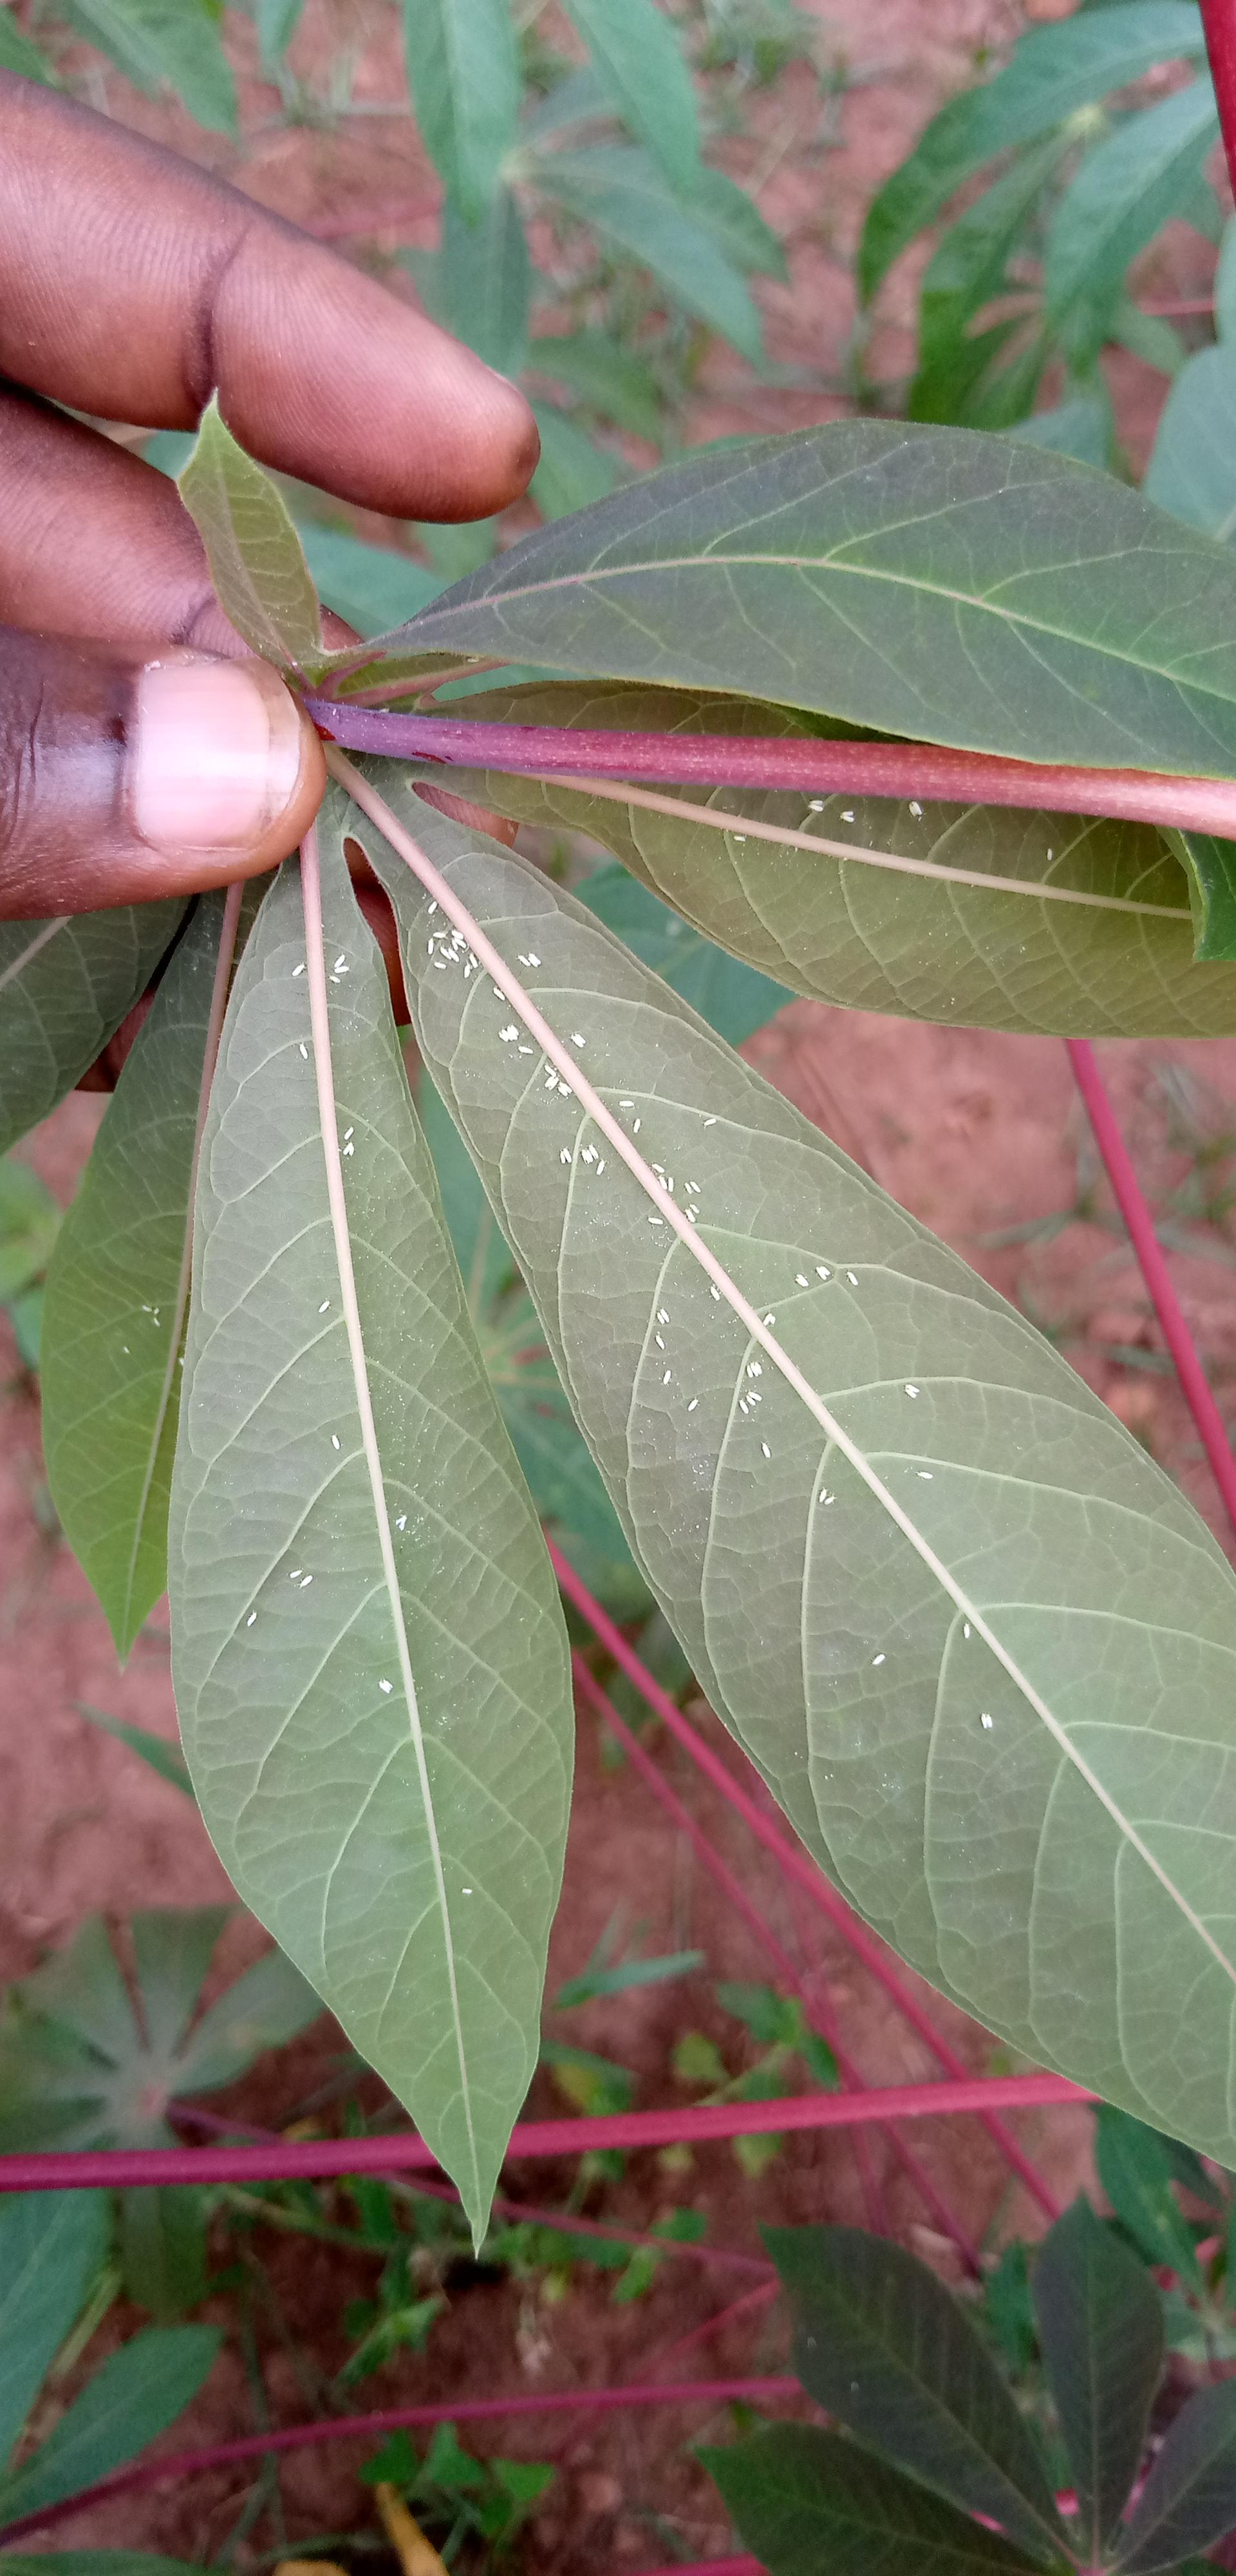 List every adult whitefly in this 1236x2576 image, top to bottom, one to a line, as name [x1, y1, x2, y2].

whitefly [809, 799, 823, 807]
whitefly [912, 800, 923, 816]
whitefly [807, 803, 823, 813]
whitefly [908, 803, 917, 817]
whitefly [840, 811, 854, 817]
whitefly [839, 813, 854, 824]
whitefly [732, 834, 746, 844]
whitefly [1045, 846, 1055, 862]
whitefly [427, 900, 439, 914]
whitefly [450, 929, 464, 940]
whitefly [432, 931, 445, 940]
whitefly [427, 936, 435, 955]
whitefly [454, 937, 467, 949]
whitefly [451, 938, 458, 951]
whitefly [440, 945, 452, 961]
whitefly [449, 949, 461, 963]
whitefly [468, 952, 479, 969]
whitefly [529, 952, 541, 966]
whitefly [335, 952, 346, 969]
whitefly [517, 953, 530, 968]
whitefly [529, 956, 538, 969]
whitefly [433, 960, 447, 971]
whitefly [290, 961, 306, 979]
whitefly [464, 962, 471, 980]
whitefly [333, 966, 351, 974]
whitefly [327, 974, 342, 986]
whitefly [492, 986, 506, 1001]
whitefly [510, 1024, 519, 1036]
whitefly [507, 1025, 518, 1041]
whitefly [500, 1029, 512, 1041]
whitefly [498, 1032, 509, 1043]
whitefly [575, 1034, 586, 1045]
whitefly [570, 1034, 583, 1048]
whitefly [297, 1042, 310, 1061]
whitefly [517, 1044, 534, 1055]
whitefly [543, 1063, 556, 1078]
whitefly [544, 1075, 554, 1089]
whitefly [548, 1077, 559, 1091]
whitefly [559, 1082, 572, 1095]
whitefly [557, 1086, 569, 1098]
whitefly [618, 1099, 635, 1107]
whitefly [703, 1116, 716, 1129]
whitefly [632, 1117, 643, 1135]
whitefly [343, 1126, 355, 1141]
whitefly [342, 1142, 353, 1157]
whitefly [588, 1143, 600, 1160]
whitefly [563, 1147, 573, 1164]
whitefly [349, 1148, 354, 1157]
whitefly [581, 1148, 588, 1164]
whitefly [559, 1149, 566, 1164]
whitefly [585, 1149, 594, 1163]
whitefly [595, 1159, 605, 1177]
whitefly [650, 1162, 666, 1174]
whitefly [656, 1175, 668, 1191]
whitefly [667, 1176, 674, 1193]
whitefly [689, 1180, 702, 1194]
whitefly [684, 1182, 694, 1195]
whitefly [689, 1202, 701, 1215]
whitefly [684, 1207, 697, 1224]
whitefly [647, 1216, 664, 1226]
whitefly [820, 1265, 830, 1276]
whitefly [816, 1266, 827, 1281]
whitefly [845, 1269, 859, 1286]
whitefly [796, 1273, 809, 1287]
whitefly [794, 1278, 806, 1288]
whitefly [707, 1284, 724, 1302]
whitefly [317, 1300, 332, 1314]
whitefly [140, 1302, 153, 1314]
whitefly [153, 1307, 160, 1316]
whitefly [659, 1308, 669, 1323]
whitefly [656, 1311, 665, 1325]
whitefly [763, 1312, 772, 1326]
whitefly [770, 1316, 776, 1325]
whitefly [153, 1316, 162, 1328]
whitefly [655, 1334, 667, 1350]
whitefly [122, 1345, 130, 1354]
whitefly [178, 1354, 185, 1367]
whitefly [751, 1361, 760, 1378]
whitefly [755, 1361, 763, 1376]
whitefly [746, 1364, 754, 1379]
whitefly [662, 1368, 671, 1385]
whitefly [905, 1383, 920, 1394]
whitefly [903, 1388, 917, 1399]
whitefly [747, 1390, 763, 1402]
whitefly [746, 1394, 756, 1407]
whitefly [688, 1397, 700, 1412]
whitefly [739, 1398, 749, 1414]
whitefly [330, 1433, 342, 1451]
whitefly [761, 1441, 772, 1459]
whitefly [916, 1470, 933, 1481]
whitefly [819, 1485, 827, 1503]
whitefly [825, 1495, 836, 1507]
whitefly [395, 1513, 407, 1533]
whitefly [288, 1567, 304, 1579]
whitefly [299, 1573, 314, 1589]
whitefly [245, 1610, 259, 1629]
whitefly [961, 1621, 971, 1641]
whitefly [868, 1653, 886, 1666]
whitefly [382, 1679, 394, 1690]
whitefly [379, 1680, 391, 1694]
whitefly [980, 1712, 988, 1729]
whitefly [985, 1712, 994, 1728]
whitefly [458, 1885, 476, 1897]